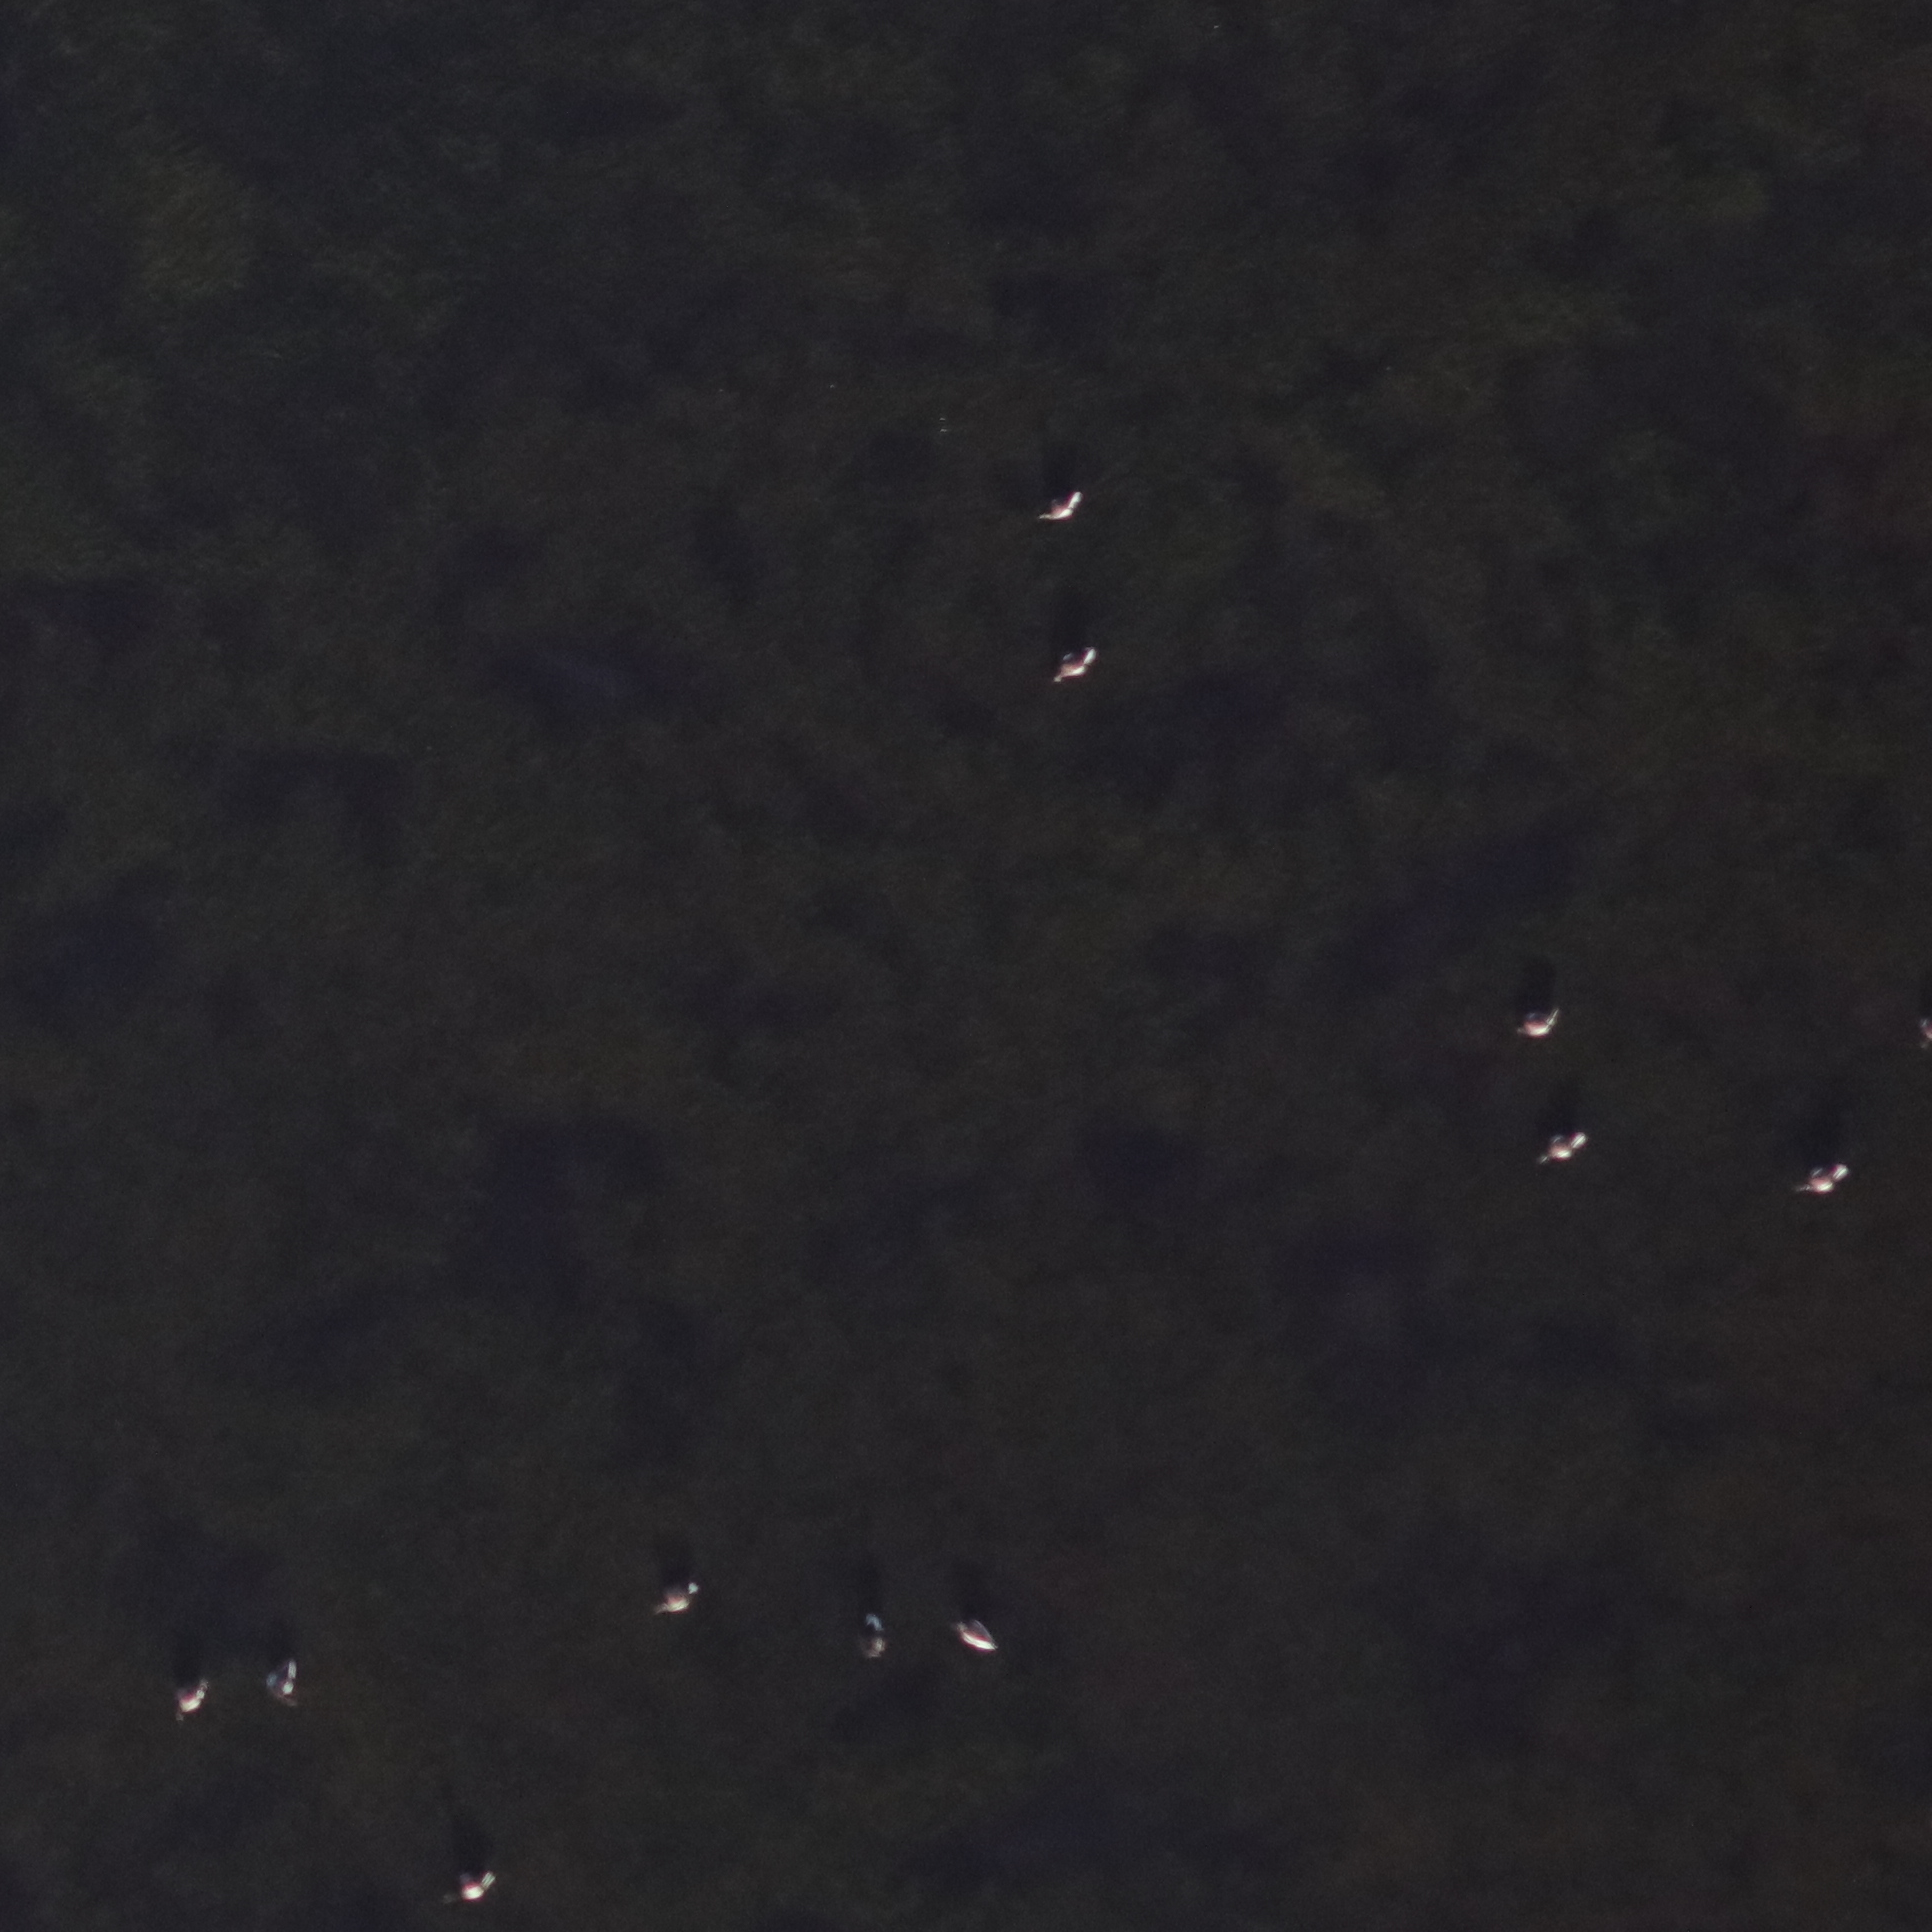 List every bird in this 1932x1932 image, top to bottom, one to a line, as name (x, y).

brant (1058, 506)
brant (1075, 665)
brant (1538, 1021)
brant (1931, 1027)
brant (1563, 1144)
brant (1823, 1176)
brant (676, 1596)
brant (973, 1632)
brant (871, 1636)
brant (280, 1679)
brant (185, 1691)
brant (473, 1885)